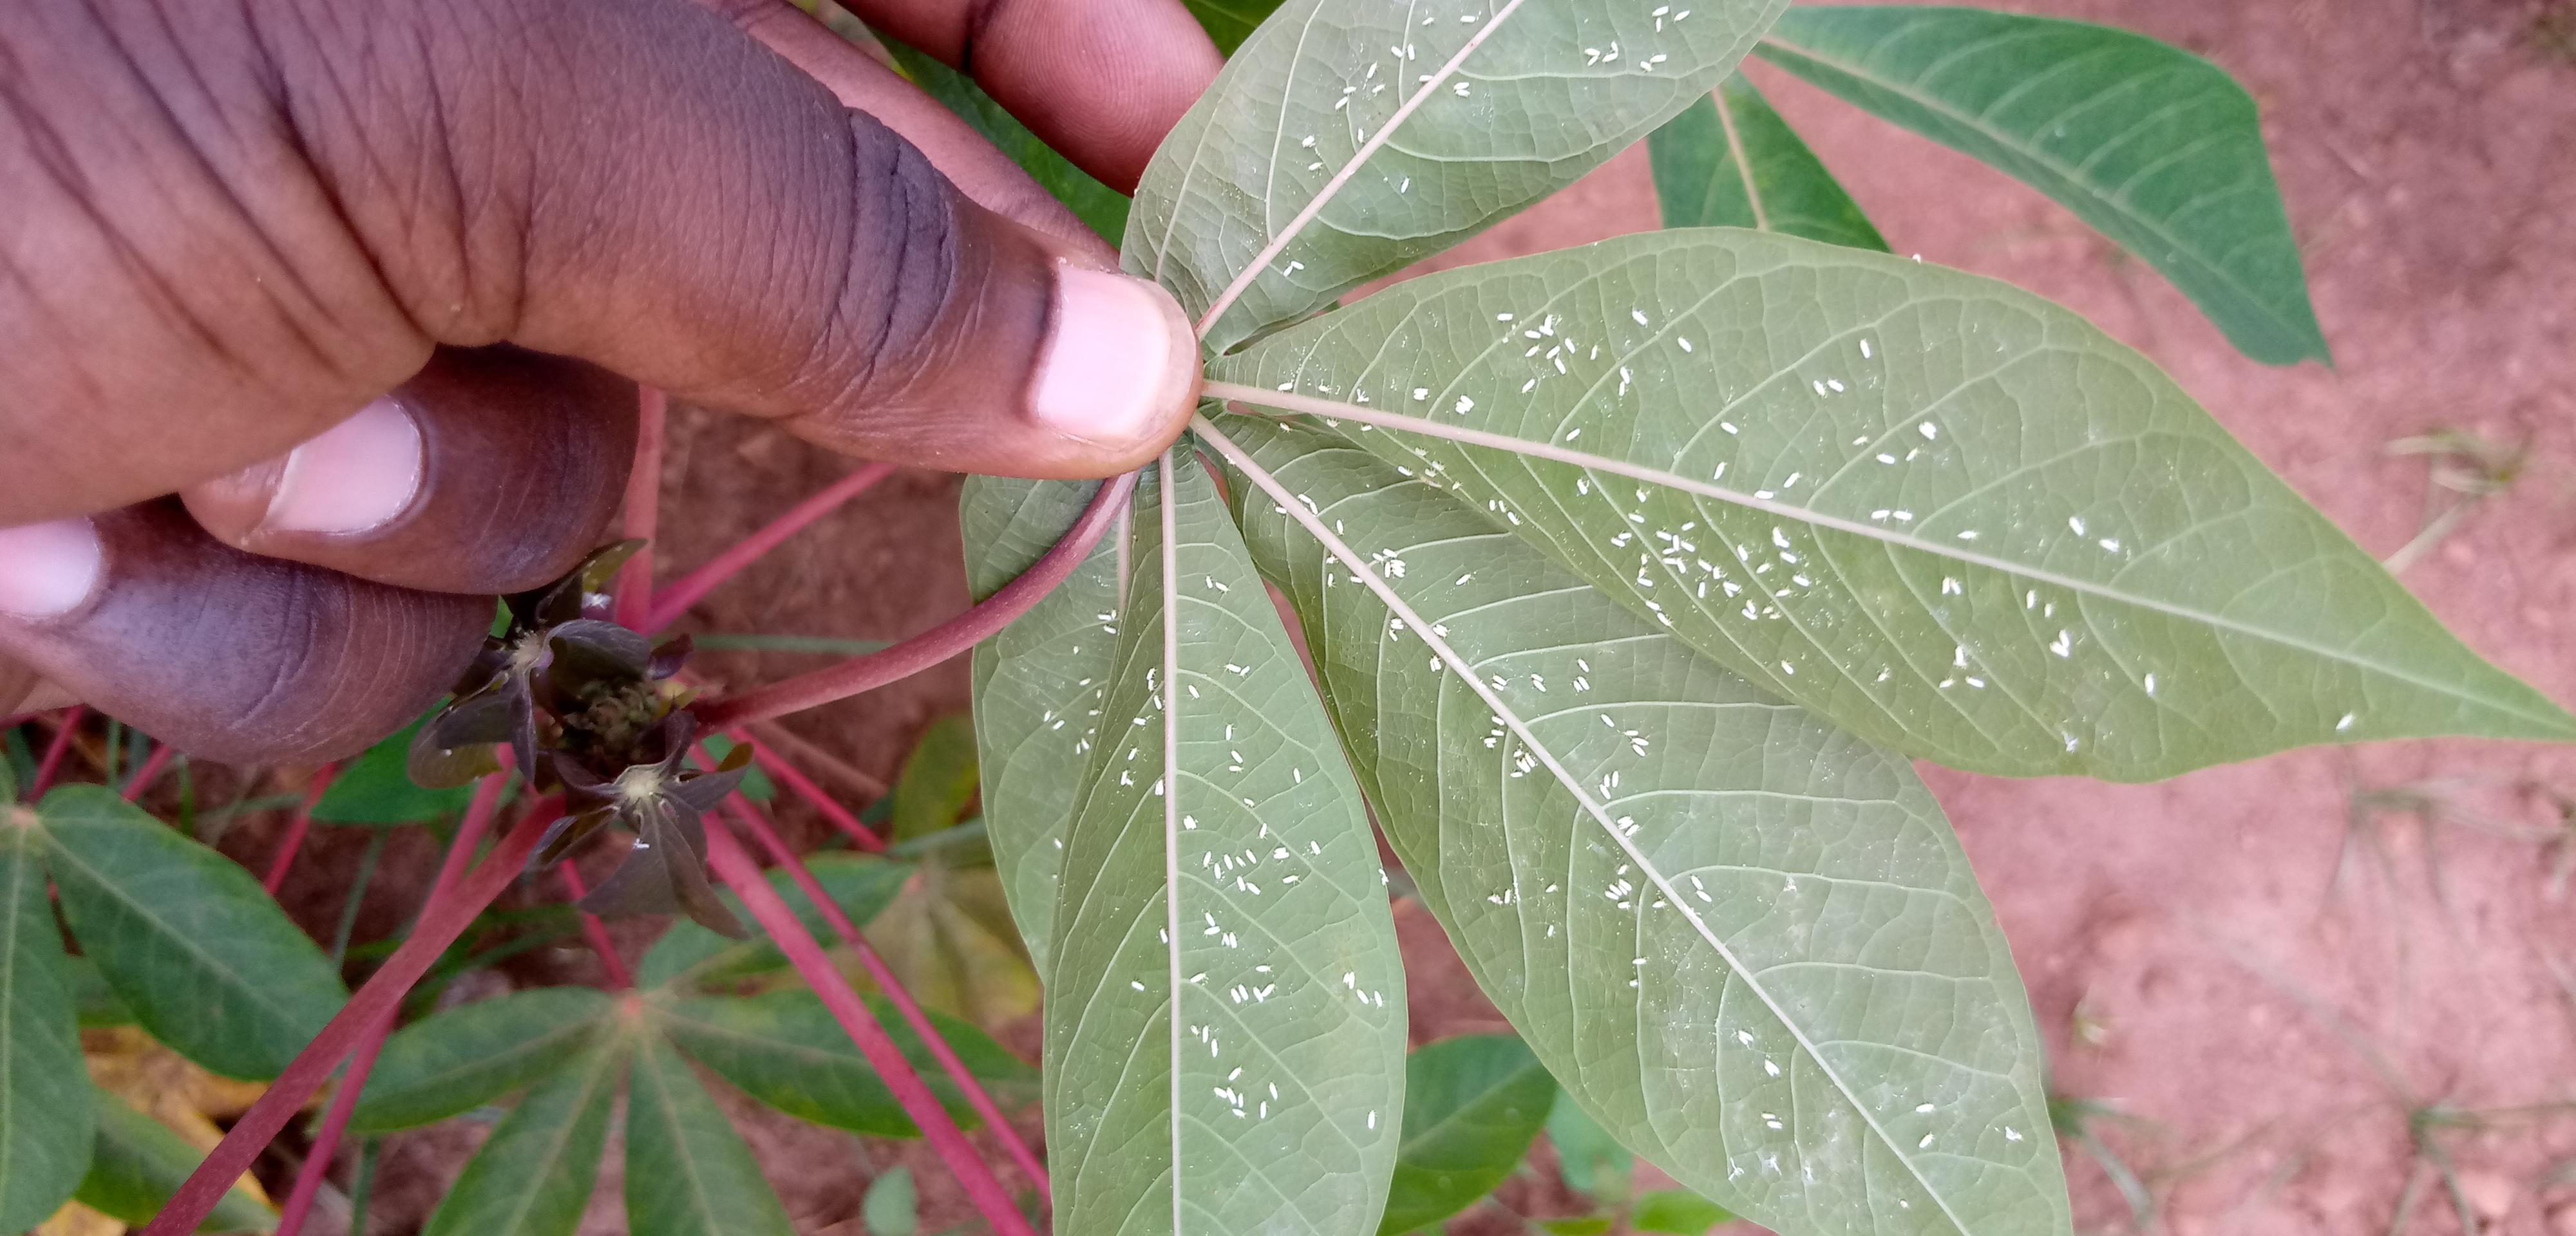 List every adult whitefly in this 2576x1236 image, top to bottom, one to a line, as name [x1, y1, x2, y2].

whitefly [1650, 5, 1671, 15]
whitefly [1672, 9, 1692, 24]
whitefly [1457, 12, 1479, 25]
whitefly [1422, 14, 1435, 28]
whitefly [1654, 15, 1666, 36]
whitefly [1609, 39, 1623, 53]
whitefly [1404, 41, 1419, 62]
whitefly [1389, 43, 1404, 59]
whitefly [1582, 45, 1601, 56]
whitefly [1602, 48, 1620, 64]
whitefly [1647, 51, 1669, 68]
whitefly [1586, 55, 1600, 66]
whitefly [1365, 57, 1379, 79]
whitefly [1638, 59, 1651, 71]
whitefly [1415, 73, 1436, 84]
whitefly [1450, 79, 1470, 89]
whitefly [1340, 81, 1358, 95]
whitefly [1368, 82, 1388, 95]
whitefly [1454, 89, 1472, 99]
whitefly [1332, 95, 1350, 114]
whitefly [1355, 126, 1367, 145]
whitefly [1301, 132, 1317, 149]
whitefly [1306, 160, 1325, 173]
whitefly [1395, 173, 1413, 201]
whitefly [1909, 252, 1922, 265]
whitefly [1289, 258, 1308, 272]
whitefly [1283, 264, 1293, 280]
whitefly [1631, 306, 1650, 328]
whitefly [1493, 310, 1515, 323]
whitefly [1542, 312, 1554, 327]
whitefly [1538, 324, 1555, 337]
whitefly [1524, 328, 1543, 341]
whitefly [1675, 333, 1694, 354]
whitefly [1564, 335, 1577, 355]
whitefly [1858, 337, 1873, 360]
whitefly [1524, 341, 1543, 360]
whitefly [1587, 341, 1602, 362]
whitefly [1542, 341, 1562, 359]
whitefly [1553, 358, 1567, 376]
whitefly [1618, 364, 1634, 386]
whitefly [1520, 377, 1537, 396]
whitefly [1811, 377, 1826, 398]
whitefly [1824, 377, 1846, 395]
whitefly [1276, 378, 1296, 391]
whitefly [1316, 379, 1330, 394]
whitefly [1617, 380, 1630, 398]
whitefly [1412, 385, 1430, 394]
whitefly [1354, 386, 1373, 404]
whitefly [1412, 393, 1427, 402]
whitefly [1459, 393, 1476, 407]
whitefly [1456, 400, 1472, 413]
whitefly [1454, 406, 1465, 416]
whitefly [1325, 416, 1340, 429]
whitefly [1923, 419, 1938, 433]
whitefly [1278, 420, 1291, 435]
whitefly [1359, 420, 1375, 434]
whitefly [1718, 420, 1739, 436]
whitefly [1917, 423, 1937, 443]
whitefly [1564, 426, 1583, 444]
whitefly [1848, 431, 1870, 450]
whitefly [1905, 444, 1918, 463]
whitefly [1412, 445, 1430, 456]
whitefly [1872, 451, 1897, 469]
whitefly [1712, 458, 1727, 480]
whitefly [1431, 459, 1446, 472]
whitefly [1394, 462, 1413, 477]
whitefly [1423, 465, 1437, 478]
whitefly [1783, 468, 1799, 489]
whitefly [1573, 474, 1591, 499]
whitefly [1450, 476, 1463, 491]
whitefly [1634, 486, 1649, 507]
whitefly [1296, 489, 1314, 502]
whitefly [1751, 489, 1779, 501]
whitefly [1487, 496, 1496, 512]
whitefly [1498, 498, 1507, 513]
whitefly [1310, 501, 1321, 515]
whitefly [1273, 504, 1287, 516]
whitefly [1867, 507, 1890, 522]
whitefly [1892, 509, 1915, 522]
whitefly [1506, 509, 1522, 528]
whitefly [1625, 511, 1647, 525]
whitefly [2065, 512, 2087, 538]
whitefly [1334, 514, 1346, 536]
whitefly [1679, 520, 1698, 532]
whitefly [1768, 525, 1784, 538]
whitefly [1654, 529, 1672, 543]
whitefly [1615, 530, 1634, 541]
whitefly [1955, 530, 1979, 541]
whitefly [1672, 532, 1681, 552]
whitefly [1609, 536, 1627, 548]
whitefly [1774, 537, 1791, 548]
whitefly [2096, 538, 2121, 552]
whitefly [1680, 538, 1698, 554]
whitefly [1736, 542, 1752, 563]
whitefly [1660, 544, 1678, 556]
whitefly [1383, 545, 1399, 558]
whitefly [1778, 549, 1799, 564]
whitefly [1639, 550, 1649, 565]
whitefly [1369, 550, 1387, 563]
whitefly [1324, 553, 1338, 566]
whitefly [1660, 555, 1676, 566]
whitefly [1676, 555, 1689, 575]
whitefly [1696, 556, 1712, 574]
whitefly [1388, 557, 1405, 566]
whitefly [1383, 559, 1392, 581]
whitefly [1754, 560, 1772, 576]
whitefly [1712, 564, 1722, 581]
whitefly [1392, 565, 1407, 573]
whitefly [1635, 566, 1648, 577]
whitefly [1391, 569, 1406, 580]
whitefly [1324, 570, 1336, 588]
whitefly [1454, 570, 1473, 588]
whitefly [1204, 572, 1215, 592]
whitefly [1790, 572, 1810, 587]
whitefly [1347, 574, 1365, 585]
whitefly [1938, 574, 1949, 596]
whitefly [1635, 576, 1654, 588]
whitefly [1950, 577, 1965, 599]
whitefly [1214, 578, 1231, 595]
whitefly [1694, 579, 1708, 599]
whitefly [1723, 581, 1741, 591]
whitefly [2023, 585, 2037, 612]
whitefly [577, 586, 616, 611]
whitefly [1722, 586, 1736, 598]
whitefly [1774, 586, 1794, 598]
whitefly [1743, 597, 1756, 613]
whitefly [1643, 597, 1662, 610]
whitefly [2040, 599, 2055, 618]
whitefly [1759, 604, 1774, 613]
whitefly [1111, 606, 1119, 619]
whitefly [1740, 607, 1758, 620]
whitefly [1095, 610, 1112, 621]
whitefly [1655, 612, 1674, 627]
whitefly [1765, 612, 1783, 621]
whitefly [1390, 617, 1403, 624]
whitefly [1435, 621, 1450, 633]
whitefly [1101, 623, 1117, 635]
whitefly [1390, 623, 1406, 631]
whitefly [1434, 625, 1447, 638]
whitefly [1387, 628, 1403, 644]
whitefly [2057, 628, 2071, 648]
whitefly [2048, 641, 2070, 657]
whitefly [1070, 642, 1082, 657]
whitefly [1953, 644, 1966, 669]
whitefly [1433, 652, 1444, 672]
whitefly [1577, 655, 1590, 673]
whitefly [1428, 656, 1436, 673]
whitefly [1777, 658, 1794, 678]
whitefly [1223, 661, 1241, 674]
whitefly [1145, 664, 1157, 679]
whitefly [1240, 664, 1251, 678]
whitefly [1875, 668, 1890, 682]
whitefly [2139, 670, 2157, 696]
whitefly [1490, 671, 1508, 686]
whitefly [1529, 671, 1546, 683]
whitefly [1577, 672, 1592, 691]
whitefly [1962, 673, 1989, 689]
whitefly [1076, 674, 1092, 688]
whitefly [1936, 678, 1955, 689]
whitefly [1146, 679, 1157, 691]
whitefly [1531, 679, 1550, 695]
whitefly [1573, 679, 1584, 694]
whitefly [1187, 680, 1204, 700]
whitefly [1490, 681, 1505, 692]
whitefly [1094, 687, 1107, 700]
whitefly [1151, 691, 1166, 711]
whitefly [1086, 706, 1103, 719]
whitefly [2336, 707, 2358, 733]
whitefly [1042, 708, 1051, 723]
whitefly [1598, 711, 1616, 728]
whitefly [1490, 714, 1508, 726]
whitefly [1130, 715, 1148, 727]
whitefly [1051, 717, 1066, 733]
whitefly [1224, 720, 1235, 742]
whitefly [1620, 726, 1640, 737]
whitefly [2059, 726, 2081, 754]
whitefly [1087, 727, 1097, 735]
whitefly [1489, 727, 1507, 738]
whitefly [1631, 735, 1648, 746]
whitefly [1482, 735, 1497, 742]
whitefly [1080, 736, 1091, 753]
whitefly [1075, 740, 1083, 756]
whitefly [1485, 742, 1495, 749]
whitefly [1631, 743, 1647, 758]
whitefly [1127, 745, 1140, 761]
whitefly [1511, 746, 1524, 758]
whitefly [1229, 747, 1245, 763]
whitefly [1526, 751, 1537, 770]
whitefly [1515, 755, 1531, 774]
whitefly [1227, 762, 1245, 773]
whitefly [1291, 766, 1304, 786]
whitefly [1118, 767, 1128, 787]
whitefly [1611, 768, 1620, 789]
whitefly [1508, 769, 1522, 778]
whitefly [1603, 771, 1611, 788]
whitefly [1125, 776, 1135, 787]
whitefly [1152, 776, 1168, 796]
whitefly [1598, 783, 1612, 800]
whitefly [1242, 795, 1255, 809]
whitefly [1187, 813, 1198, 832]
whitefly [1182, 814, 1190, 830]
whitefly [1618, 814, 1633, 823]
whitefly [1258, 820, 1271, 838]
whitefly [1618, 821, 1635, 832]
whitefly [1624, 823, 1640, 837]
whitefly [1052, 835, 1066, 850]
whitefly [629, 836, 656, 852]
whitefly [1309, 838, 1321, 857]
whitefly [1272, 845, 1291, 852]
whitefly [1244, 846, 1258, 865]
whitefly [1199, 848, 1214, 870]
whitefly [1271, 850, 1293, 861]
whitefly [1222, 851, 1235, 872]
whitefly [1234, 854, 1247, 870]
whitefly [1213, 861, 1222, 880]
whitefly [1615, 862, 1629, 876]
whitefly [1378, 866, 1390, 889]
whitefly [1281, 872, 1302, 886]
whitefly [1688, 873, 1707, 891]
whitefly [1236, 874, 1246, 894]
whitefly [1618, 876, 1634, 894]
whitefly [1246, 879, 1263, 897]
whitefly [1543, 881, 1559, 897]
whitefly [1606, 881, 1624, 897]
whitefly [1618, 883, 1629, 897]
whitefly [1501, 885, 1513, 908]
whitefly [1603, 889, 1622, 902]
whitefly [1694, 890, 1713, 904]
whitefly [1484, 892, 1504, 907]
whitefly [1649, 898, 1668, 911]
whitefly [1615, 899, 1632, 913]
whitefly [1205, 909, 1217, 926]
whitefly [1544, 921, 1560, 941]
whitefly [1203, 923, 1222, 939]
whitefly [1158, 926, 1169, 945]
whitefly [1220, 930, 1229, 948]
whitefly [1228, 931, 1239, 949]
whitefly [1629, 955, 1648, 966]
whitefly [1254, 960, 1271, 972]
whitefly [1342, 969, 1349, 986]
whitefly [1189, 969, 1208, 987]
whitefly [1349, 969, 1358, 991]
whitefly [1627, 977, 1641, 988]
whitefly [1129, 977, 1146, 993]
whitefly [1262, 980, 1276, 997]
whitefly [1237, 982, 1249, 1002]
whitefly [1250, 984, 1264, 1003]
whitefly [1355, 986, 1370, 1007]
whitefly [1231, 987, 1242, 1005]
whitefly [1372, 988, 1387, 1007]
whitefly [1187, 1022, 1200, 1038]
whitefly [1202, 1024, 1211, 1045]
whitefly [1736, 1027, 1755, 1042]
whitefly [1210, 1035, 1219, 1059]
whitefly [1735, 1035, 1748, 1046]
whitefly [1763, 1056, 1781, 1075]
whitefly [1227, 1063, 1245, 1081]
whitefly [1765, 1067, 1776, 1076]
whitefly [1266, 1080, 1281, 1101]
whitefly [1211, 1083, 1228, 1098]
whitefly [1226, 1085, 1237, 1105]
whitefly [1237, 1090, 1247, 1109]
whitefly [1256, 1099, 1267, 1121]
whitefly [1913, 1099, 1936, 1114]
whitefly [1230, 1106, 1249, 1119]
whitefly [1366, 1107, 1378, 1133]
whitefly [1758, 1109, 1777, 1120]
whitefly [1765, 1119, 1785, 1130]
whitefly [2001, 1119, 2031, 1144]
whitefly [1917, 1130, 1938, 1151]
whitefly [1725, 1154, 1746, 1183]
whitefly [1897, 1196, 1911, 1212]